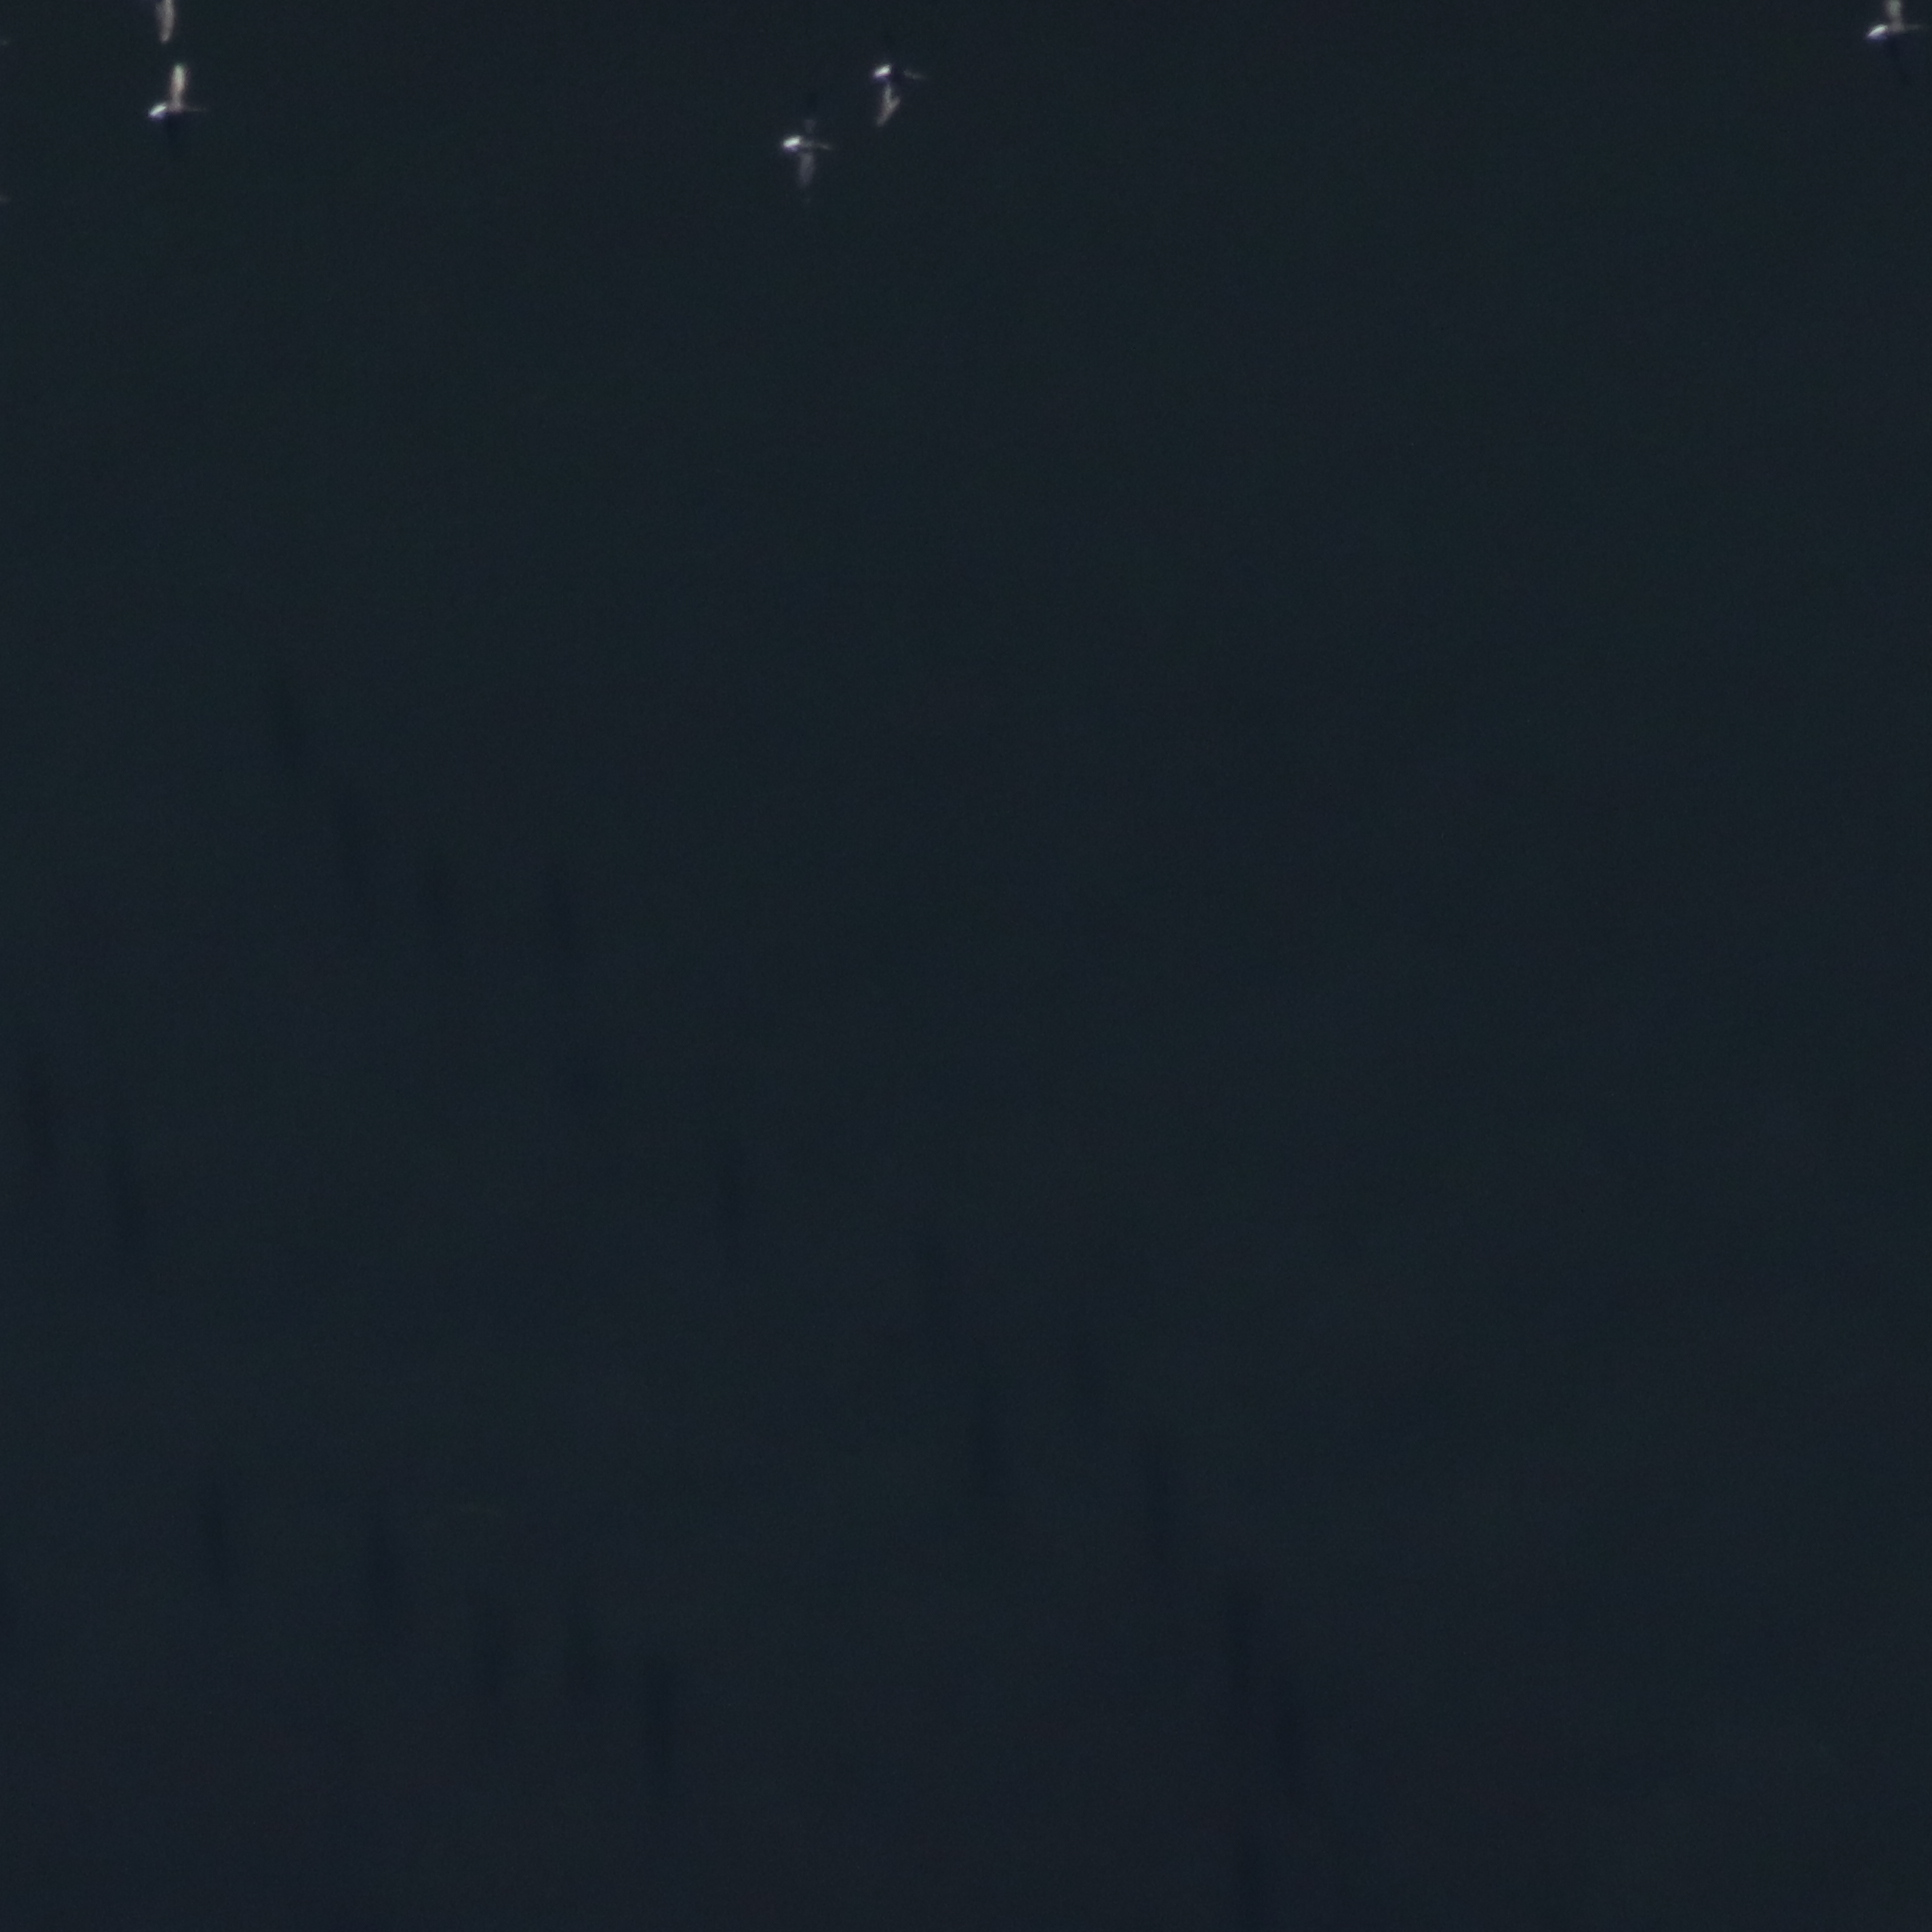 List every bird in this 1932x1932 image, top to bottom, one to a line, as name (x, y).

brant (1879, 30)
brant (887, 75)
brant (165, 109)
brant (797, 143)